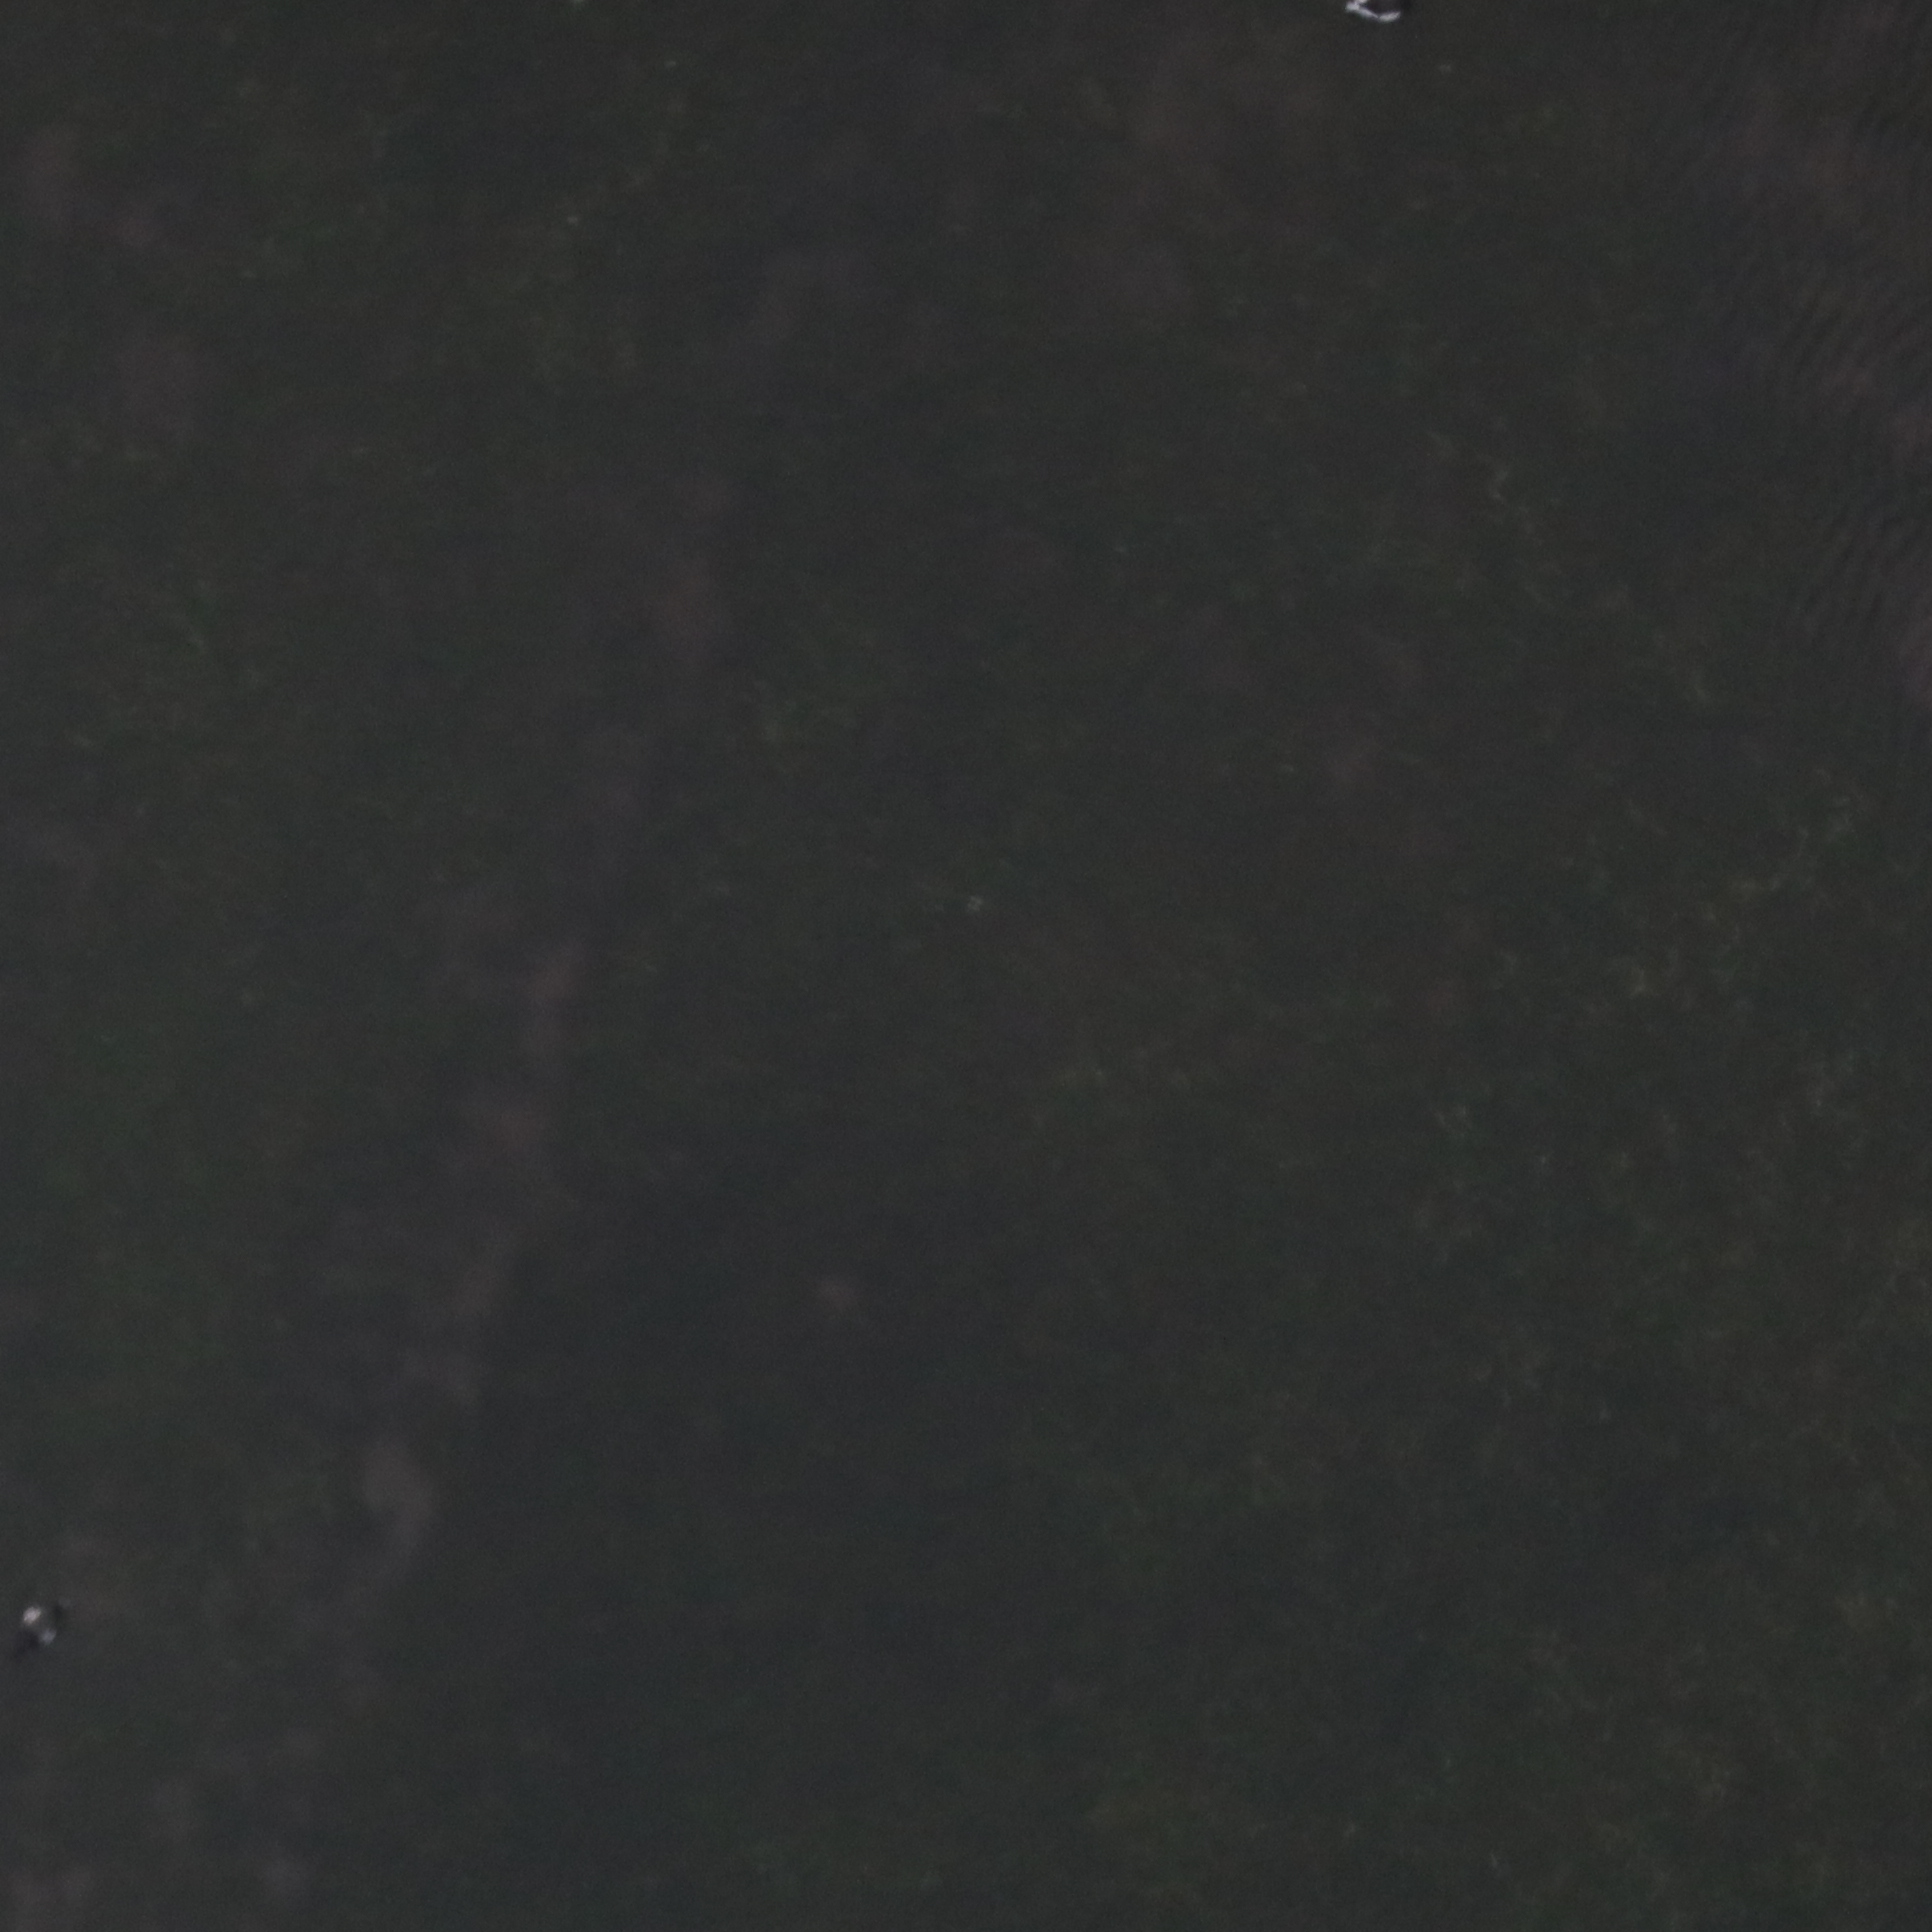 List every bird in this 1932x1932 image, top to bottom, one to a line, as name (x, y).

brant (1381, 8)
brant (39, 1629)